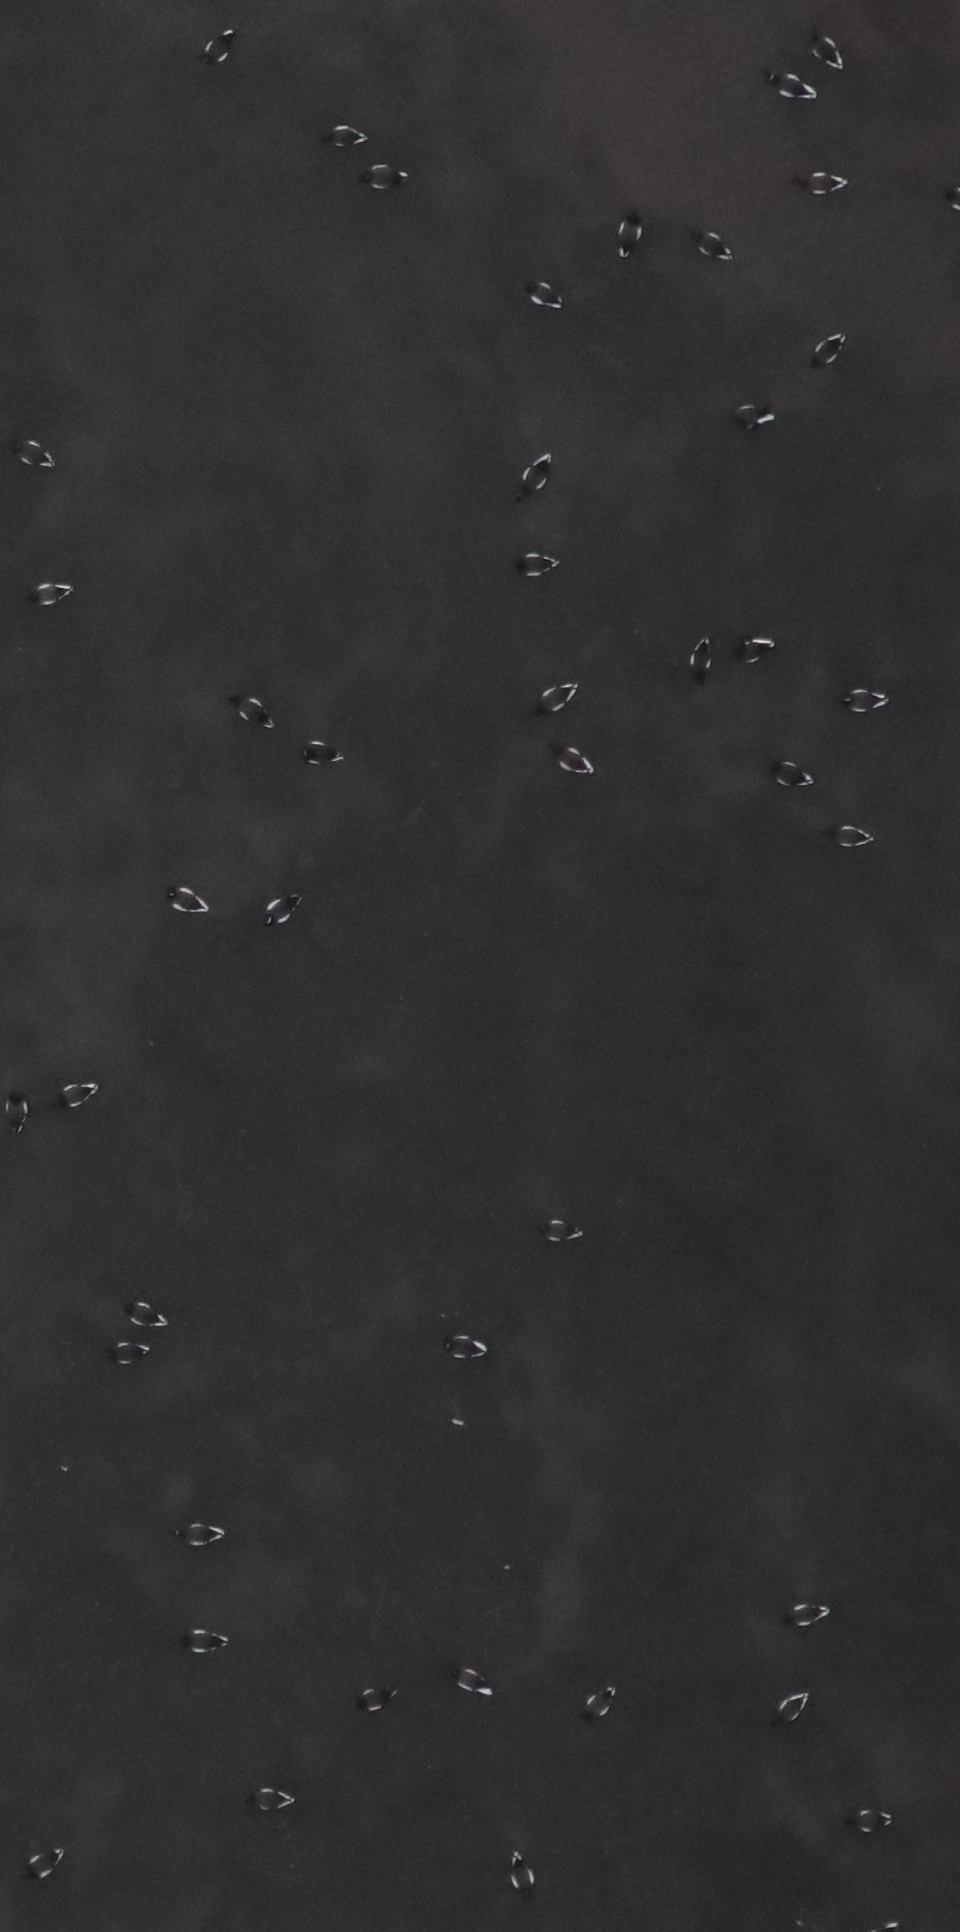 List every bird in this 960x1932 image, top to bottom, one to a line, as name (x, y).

brant (221, 45)
brant (825, 48)
brant (791, 87)
brant (343, 134)
brant (385, 178)
brant (821, 182)
brant (630, 235)
brant (712, 245)
brant (550, 298)
brant (827, 351)
brant (756, 419)
brant (33, 453)
brant (535, 475)
brant (535, 564)
brant (49, 593)
brant (753, 649)
brant (702, 657)
brant (556, 699)
brant (862, 701)
brant (252, 710)
brant (321, 748)
brant (572, 760)
brant (790, 774)
brant (849, 834)
brant (187, 900)
brant (278, 911)
brant (76, 1095)
brant (17, 1112)
brant (559, 1236)
brant (146, 1318)
brant (462, 1348)
brant (129, 1352)
brant (199, 1534)
brant (805, 1615)
brant (205, 1642)
brant (470, 1680)
brant (373, 1700)
brant (599, 1704)
brant (791, 1708)
brant (269, 1800)
brant (868, 1820)
brant (43, 1866)
brant (520, 1875)